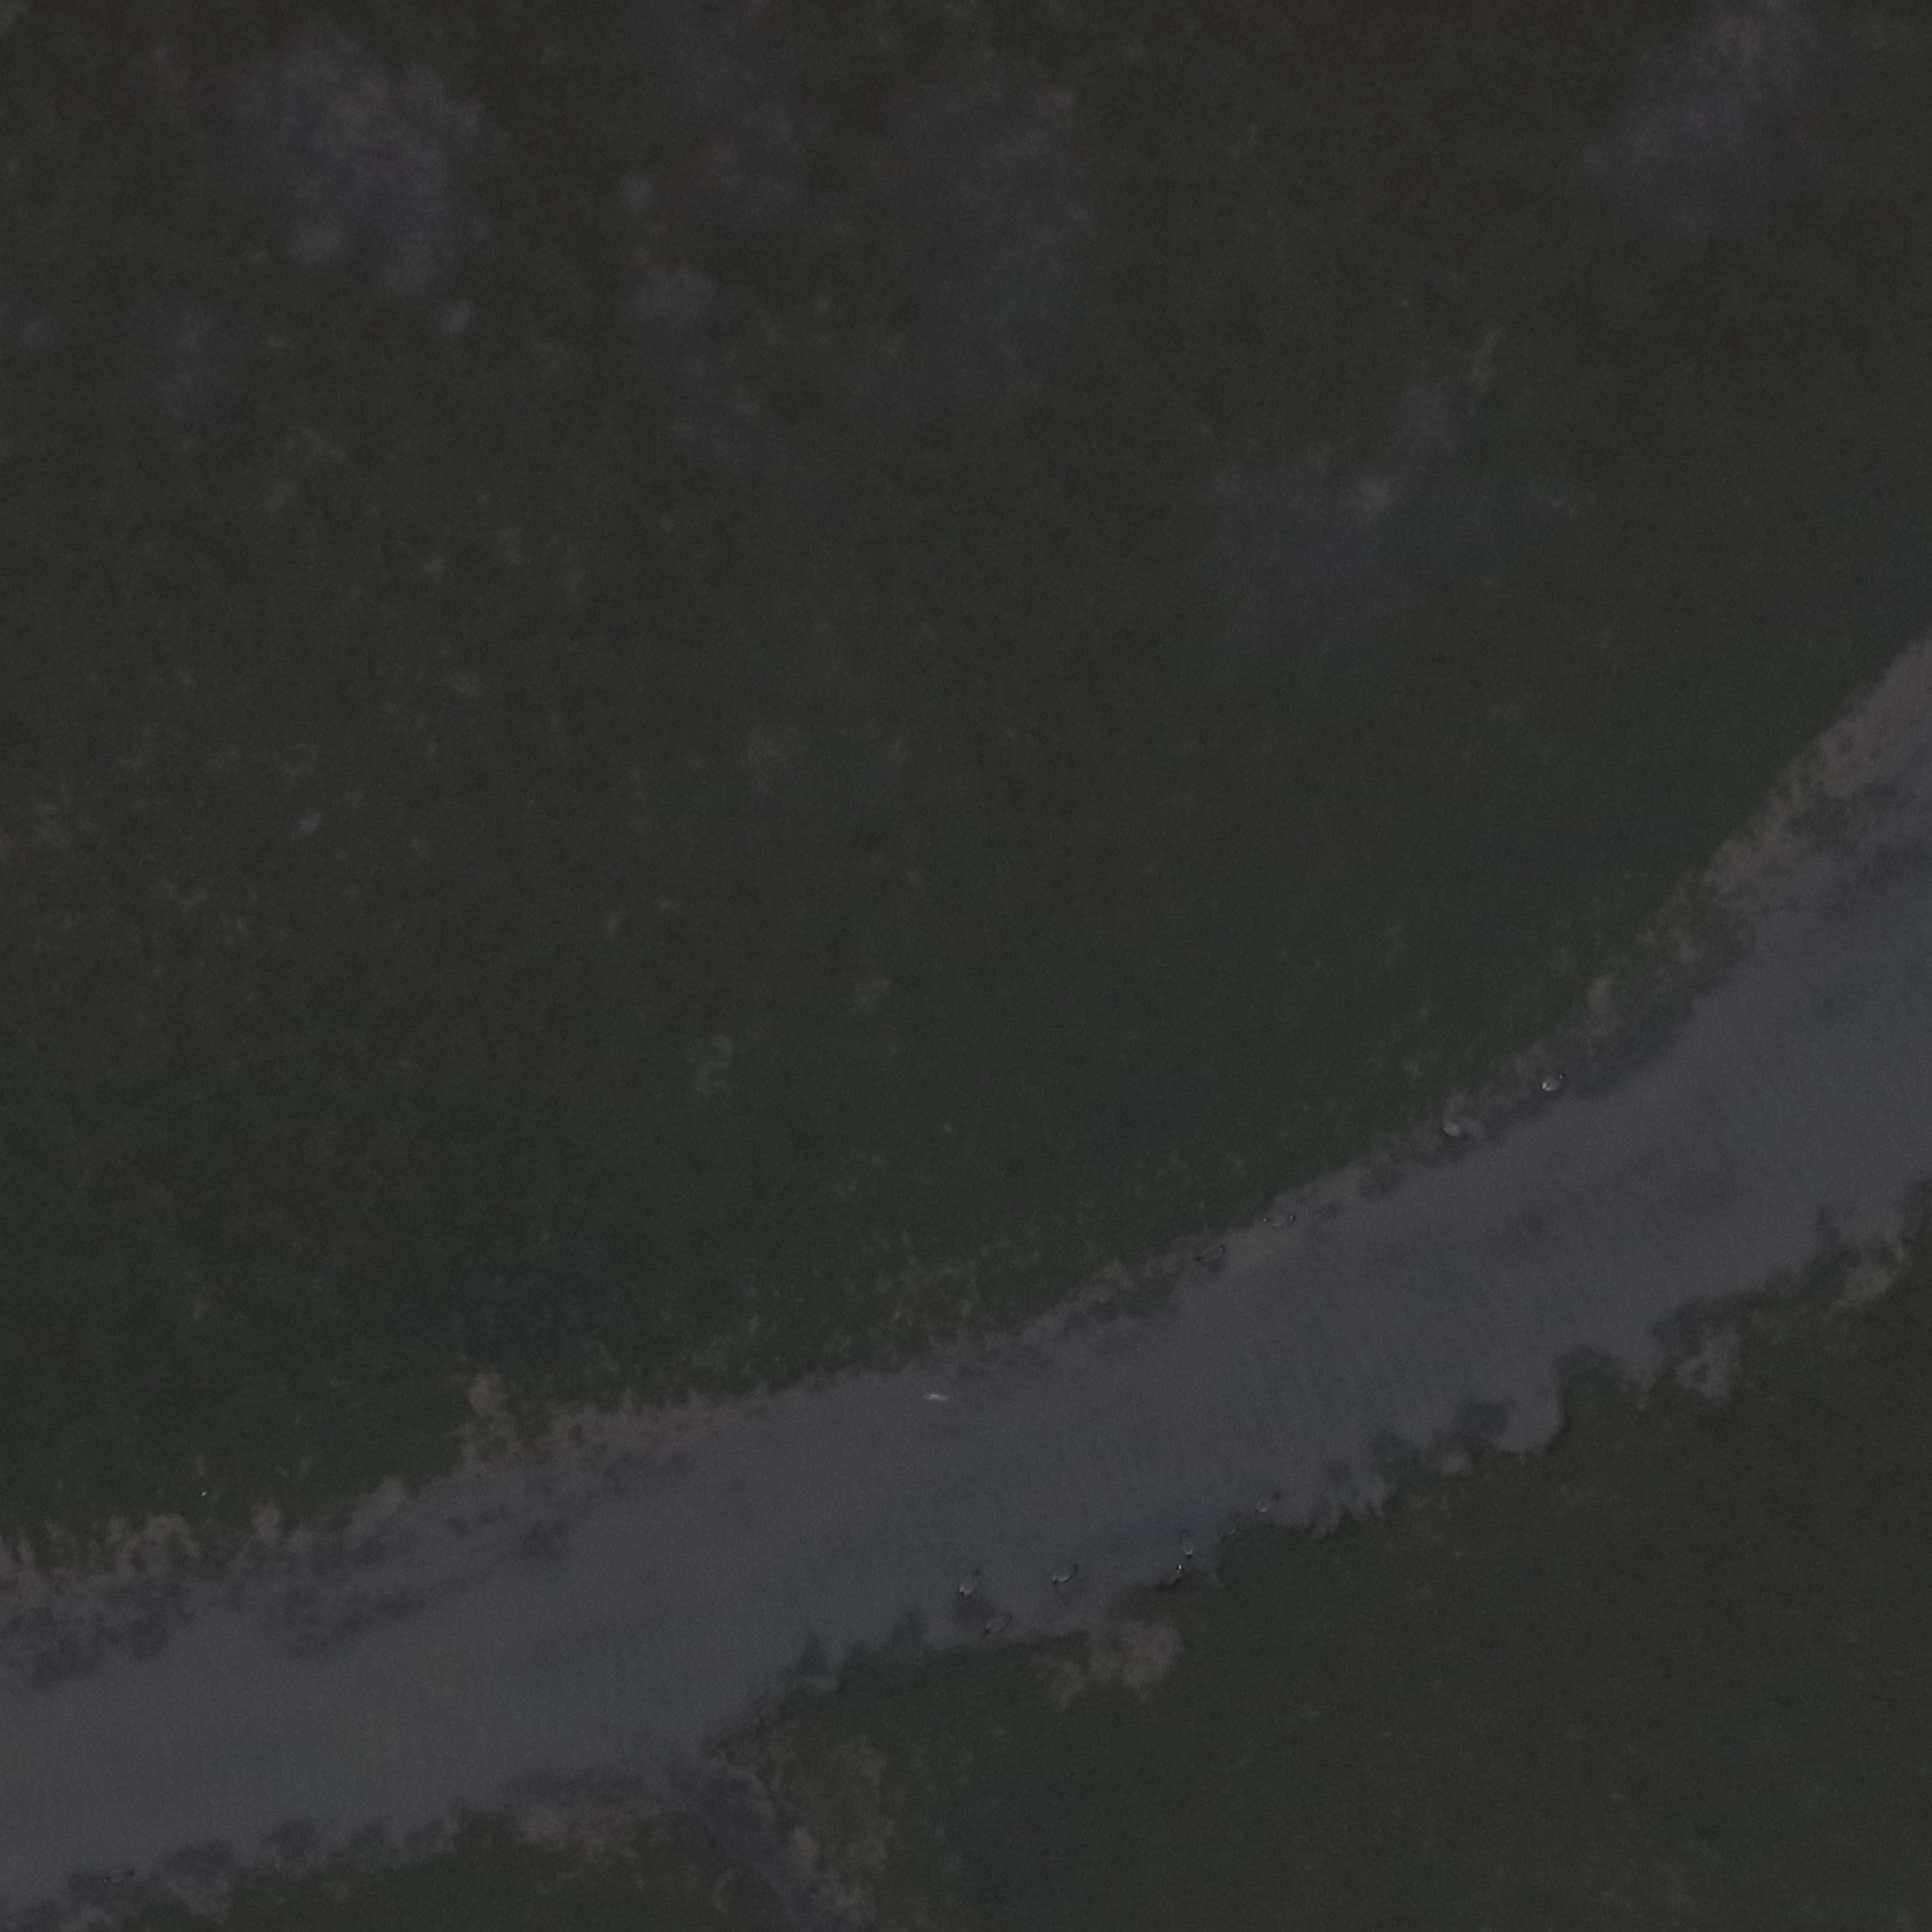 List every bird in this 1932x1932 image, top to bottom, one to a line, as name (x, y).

Canada goose (1557, 1077)
Canada goose (1455, 1131)
Canada goose (1284, 1216)
Canada goose (1213, 1252)
Canada goose (1286, 1498)
Canada goose (1242, 1528)
Canada goose (1194, 1533)
Canada goose (1073, 1570)
Canada goose (969, 1581)
Canada goose (1178, 1585)
Canada goose (1005, 1616)
Canada goose (122, 1877)